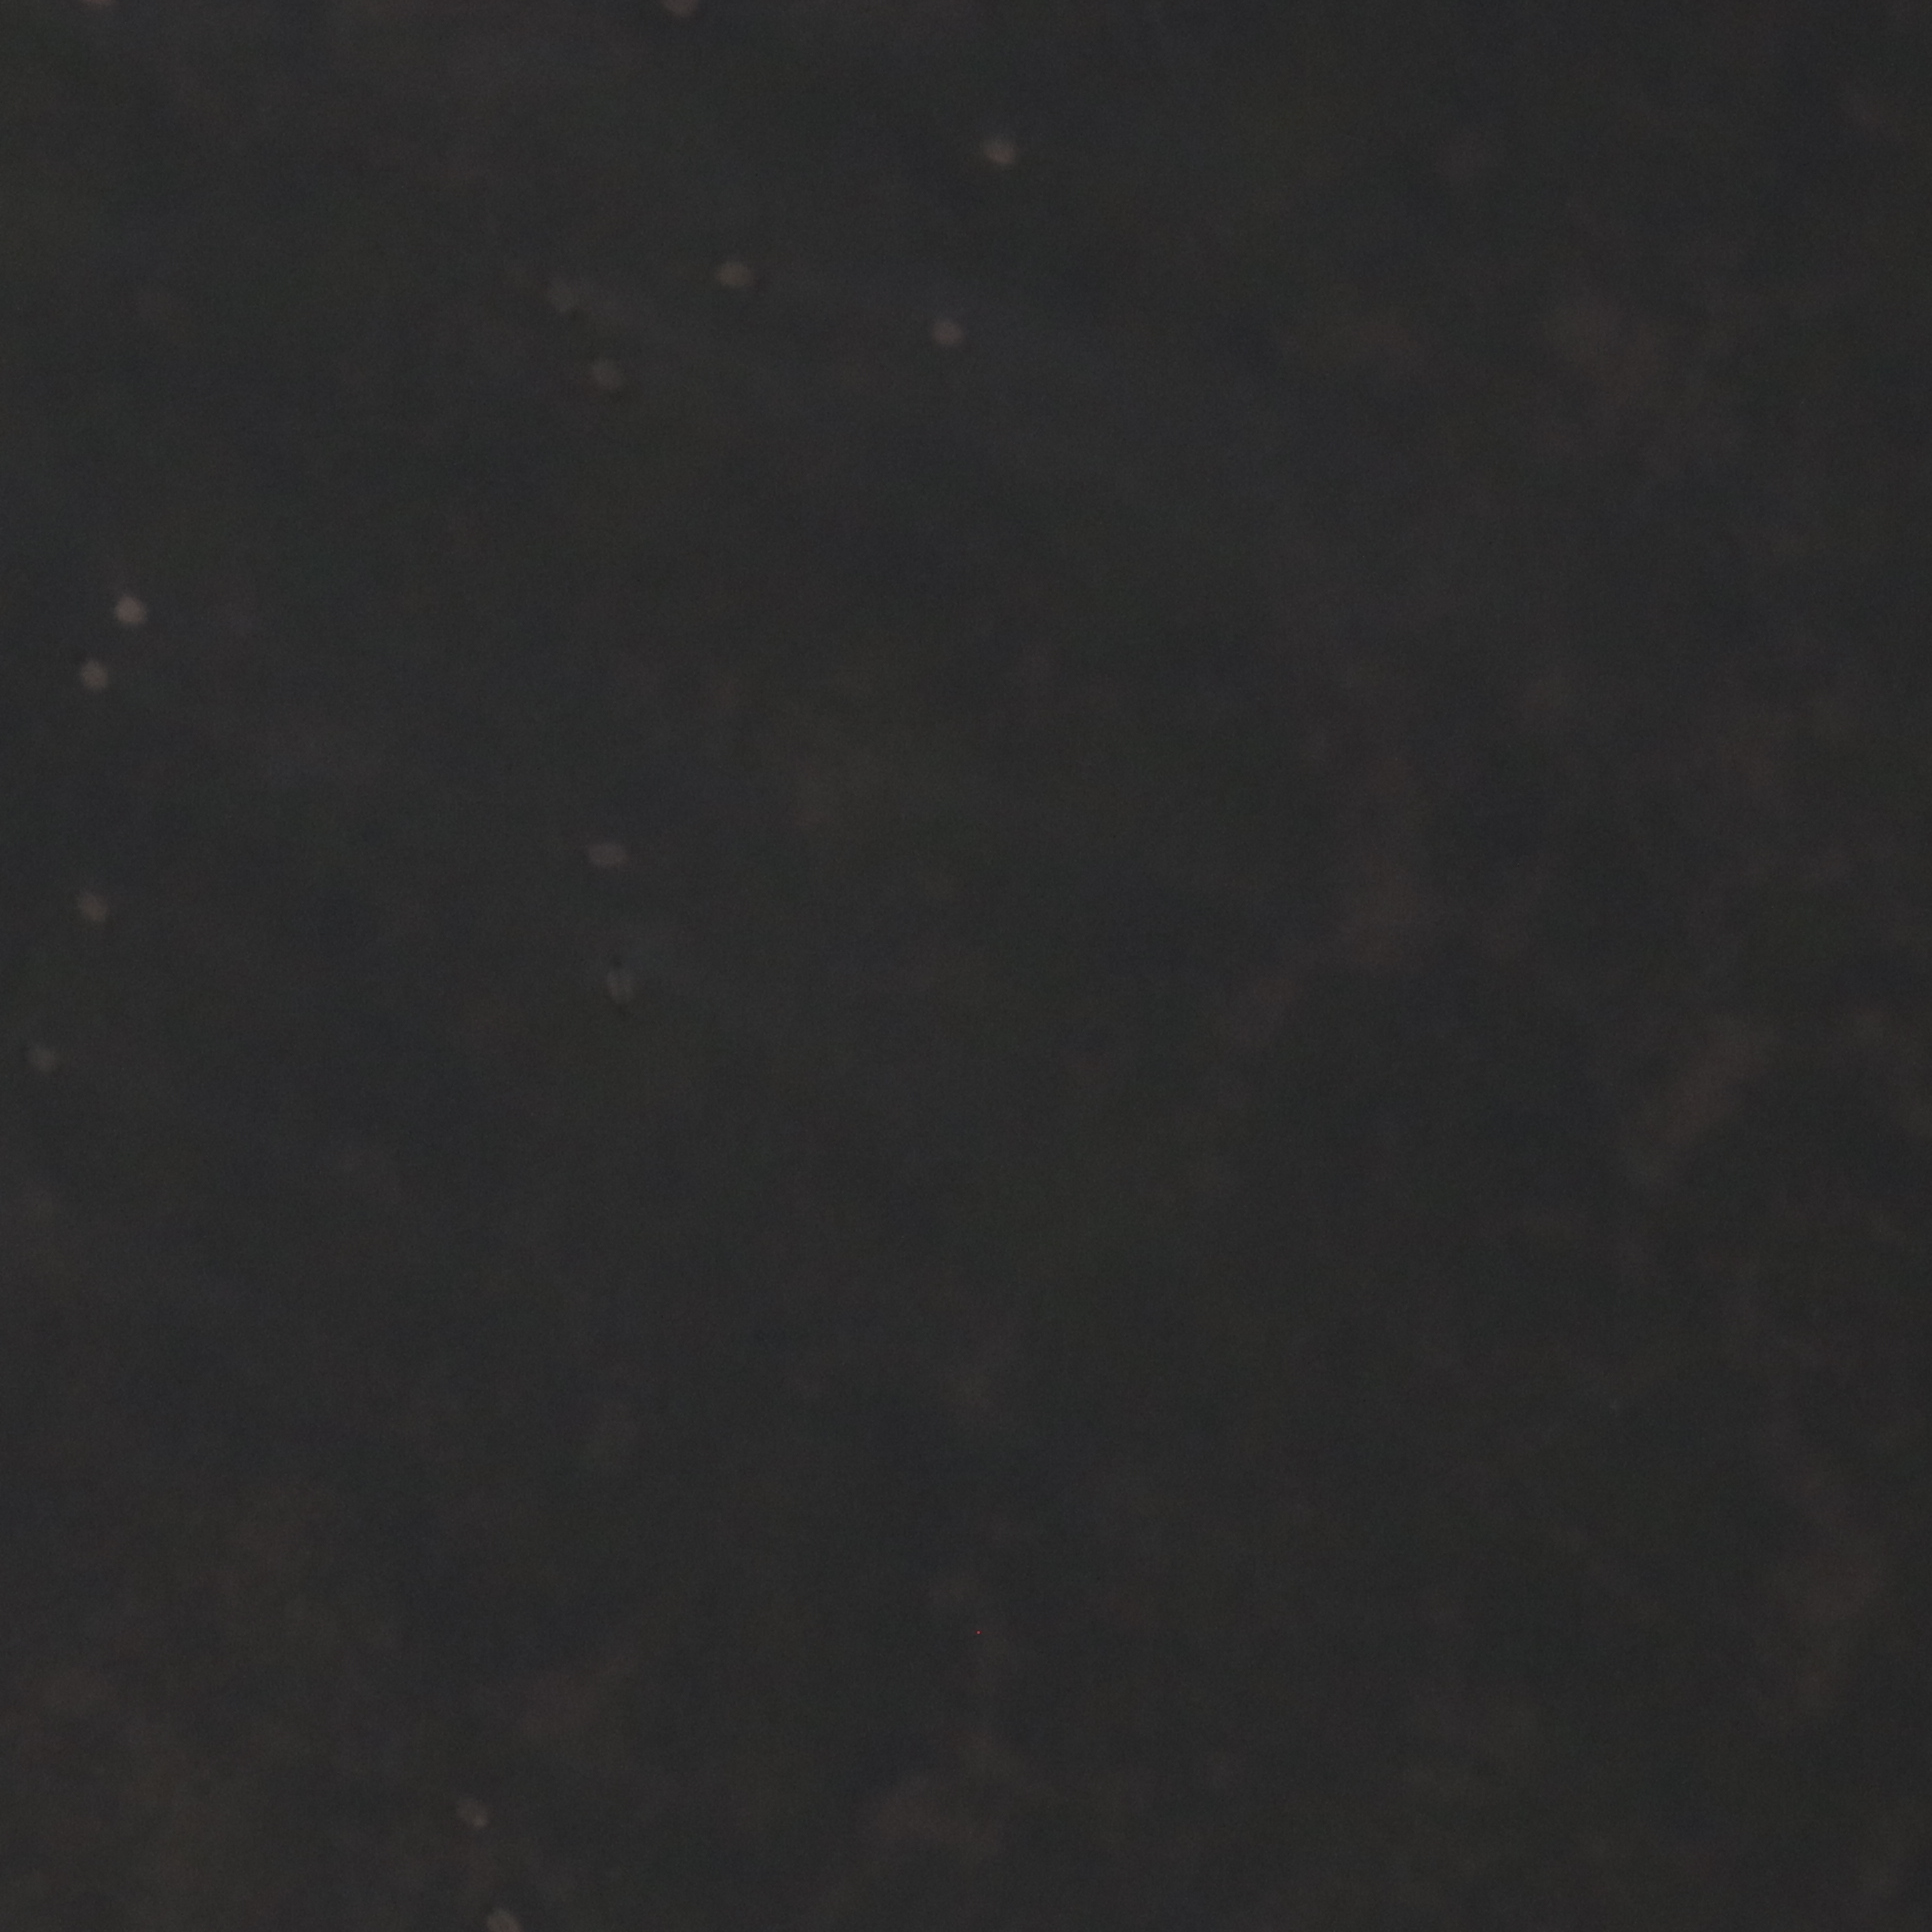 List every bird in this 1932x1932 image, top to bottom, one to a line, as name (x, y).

Canada goose (670, 2)
Canada goose (998, 153)
Canada goose (738, 276)
Canada goose (555, 297)
Canada goose (940, 335)
Canada goose (616, 376)
Canada goose (128, 613)
Canada goose (93, 673)
Canada goose (603, 855)
Canada goose (90, 905)
Canada goose (627, 987)
Canada goose (43, 1058)
Canada goose (466, 1812)
Canada goose (498, 1918)